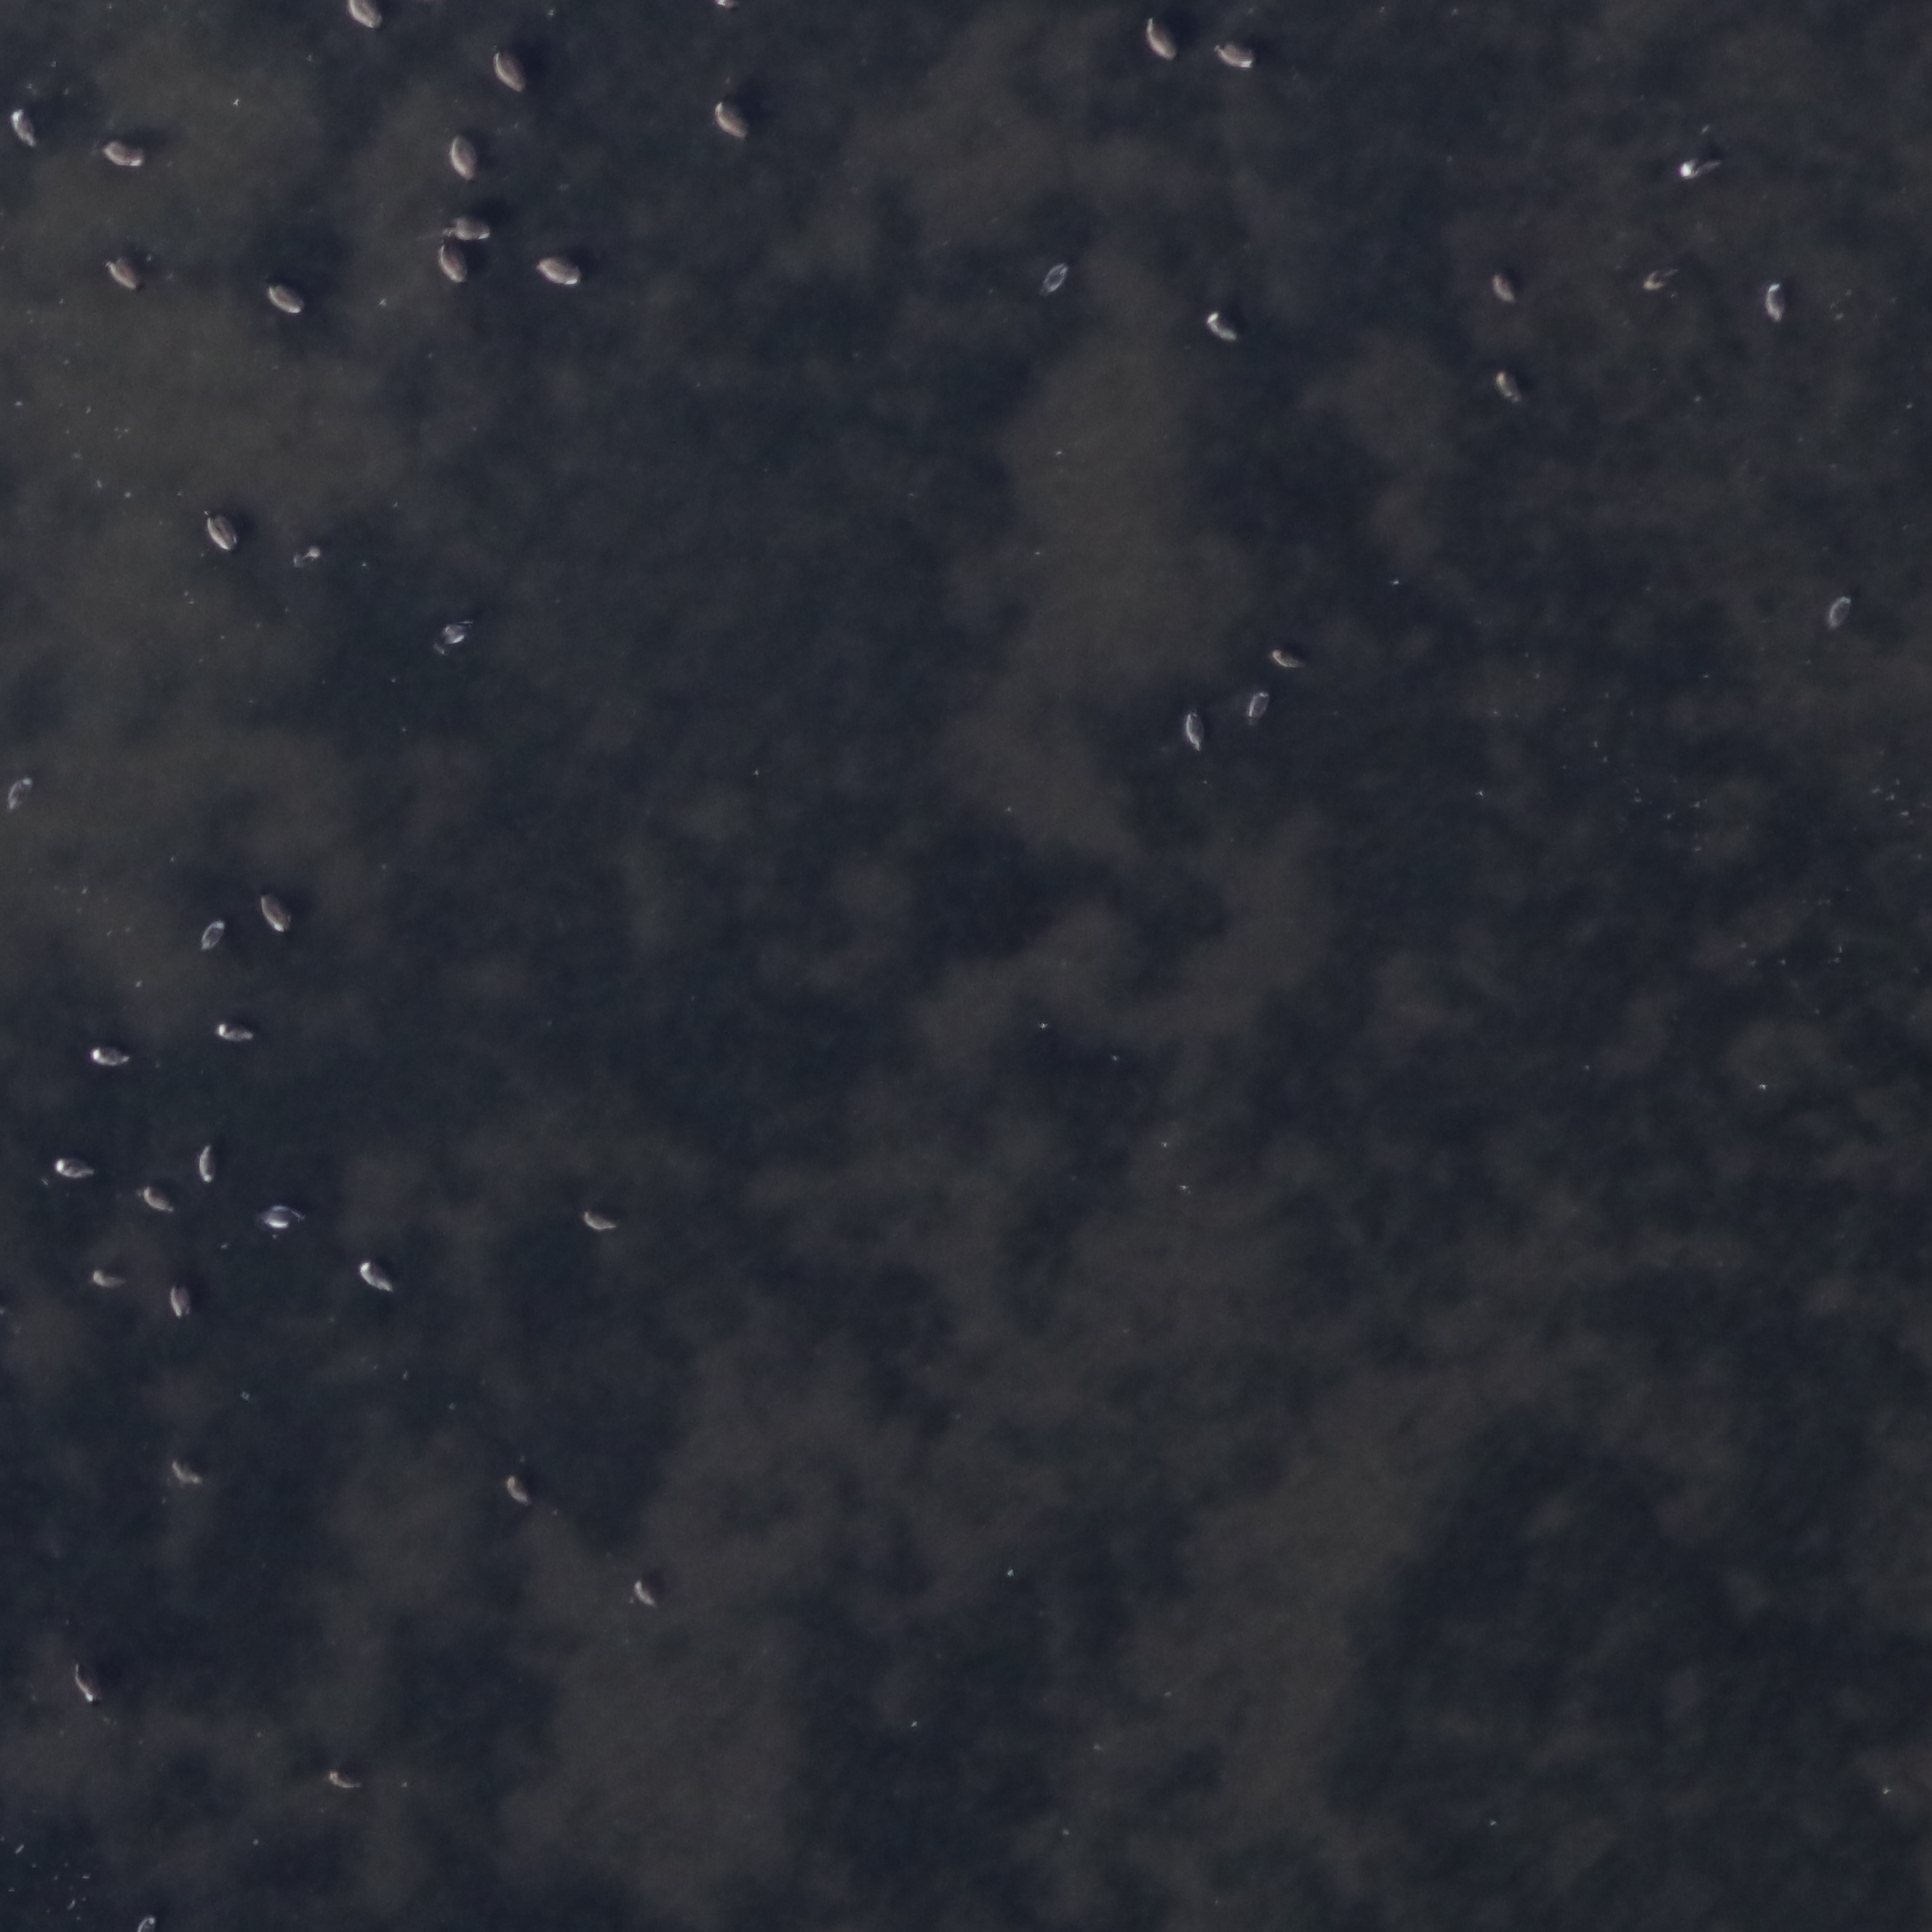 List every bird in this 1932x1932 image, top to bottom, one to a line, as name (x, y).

Canada goose (365, 9)
Canada goose (1164, 38)
Canada goose (1234, 52)
Canada goose (511, 71)
Canada goose (733, 120)
Canada goose (25, 126)
Canada goose (124, 151)
Canada goose (466, 156)
emperor goose (1699, 167)
Canada goose (468, 226)
Canada goose (452, 264)
Canada goose (560, 268)
Canada goose (125, 275)
emperor goose (1056, 276)
other bird (1655, 278)
other bird (1505, 288)
Canada goose (288, 297)
emperor goose (1776, 301)
emperor goose (1218, 324)
other bird (1508, 387)
Canada goose (220, 530)
other bird (1839, 612)
emperor goose (453, 633)
other bird (1287, 660)
other bird (1258, 702)
other bird (1197, 729)
emperor goose (24, 791)
Canada goose (275, 914)
emperor goose (216, 934)
emperor goose (235, 1032)
emperor goose (105, 1055)
emperor goose (206, 1164)
emperor goose (73, 1167)
other bird (159, 1198)
brant (279, 1216)
other bird (599, 1223)
emperor goose (375, 1276)
other bird (109, 1280)
Canada goose (180, 1301)
other bird (186, 1471)
other bird (519, 1490)
other bird (646, 1596)
Canada goose (88, 1683)
other bird (344, 1779)
emperor goose (145, 1932)